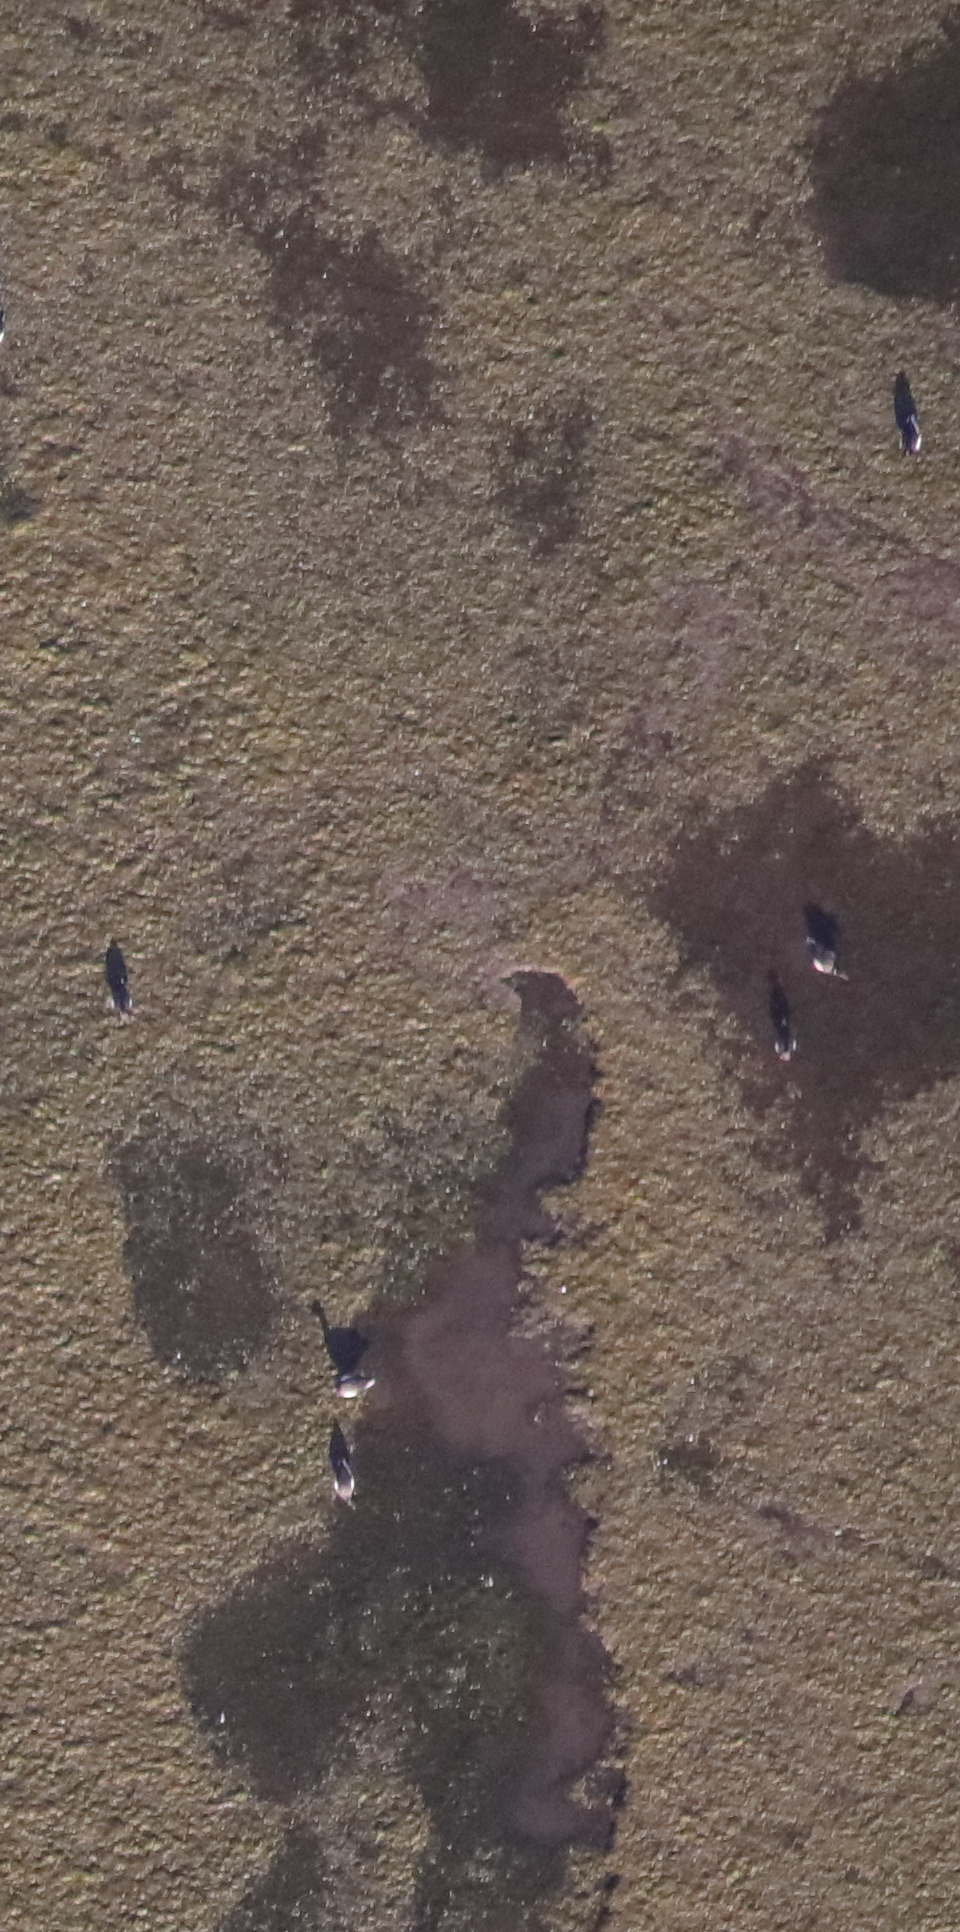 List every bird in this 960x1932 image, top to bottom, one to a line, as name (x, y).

brant (913, 432)
brant (826, 960)
brant (119, 1003)
brant (788, 1036)
brant (354, 1388)
brant (346, 1483)